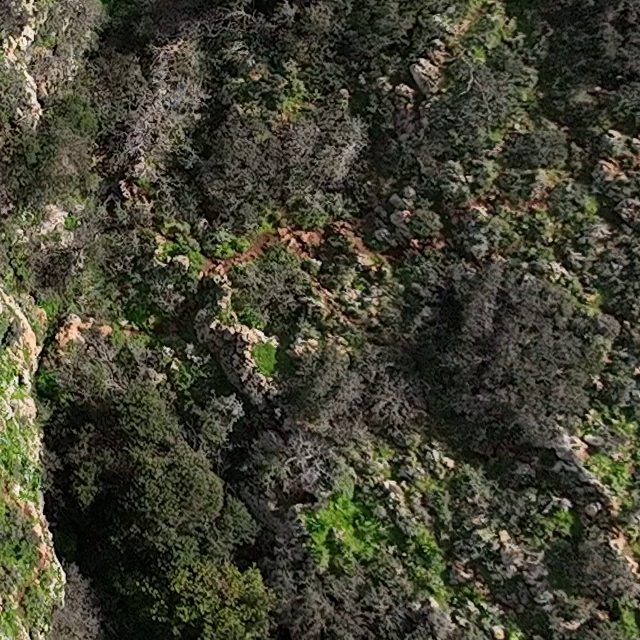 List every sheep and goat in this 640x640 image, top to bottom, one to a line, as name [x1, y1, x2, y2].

None